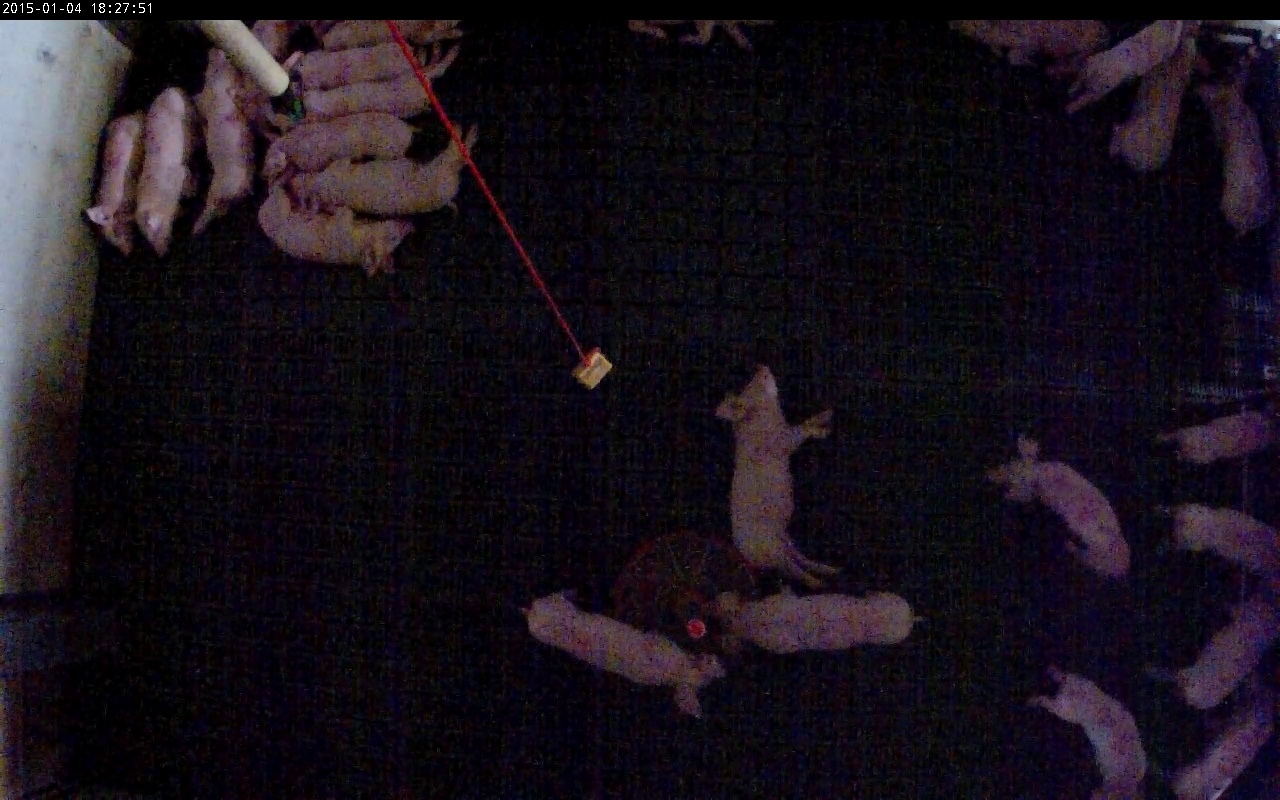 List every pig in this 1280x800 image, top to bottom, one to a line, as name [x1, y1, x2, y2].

pig [227, 19, 301, 130]
pig [627, 19, 781, 49]
pig [1065, 20, 1202, 115]
pig [948, 21, 1112, 80]
pig [319, 22, 465, 53]
pig [1111, 34, 1200, 176]
pig [293, 40, 463, 126]
pig [288, 43, 426, 91]
pig [190, 48, 257, 238]
pig [1197, 71, 1269, 234]
pig [132, 85, 199, 258]
pig [82, 110, 143, 253]
pig [260, 113, 421, 182]
pig [290, 122, 478, 224]
pig [258, 165, 412, 275]
pig [716, 360, 842, 591]
pig [1158, 408, 1276, 465]
pig [983, 432, 1132, 582]
pig [1154, 501, 1279, 592]
pig [518, 588, 726, 719]
pig [1140, 589, 1278, 708]
pig [705, 590, 923, 655]
pig [1023, 660, 1148, 799]
pig [1163, 670, 1276, 799]